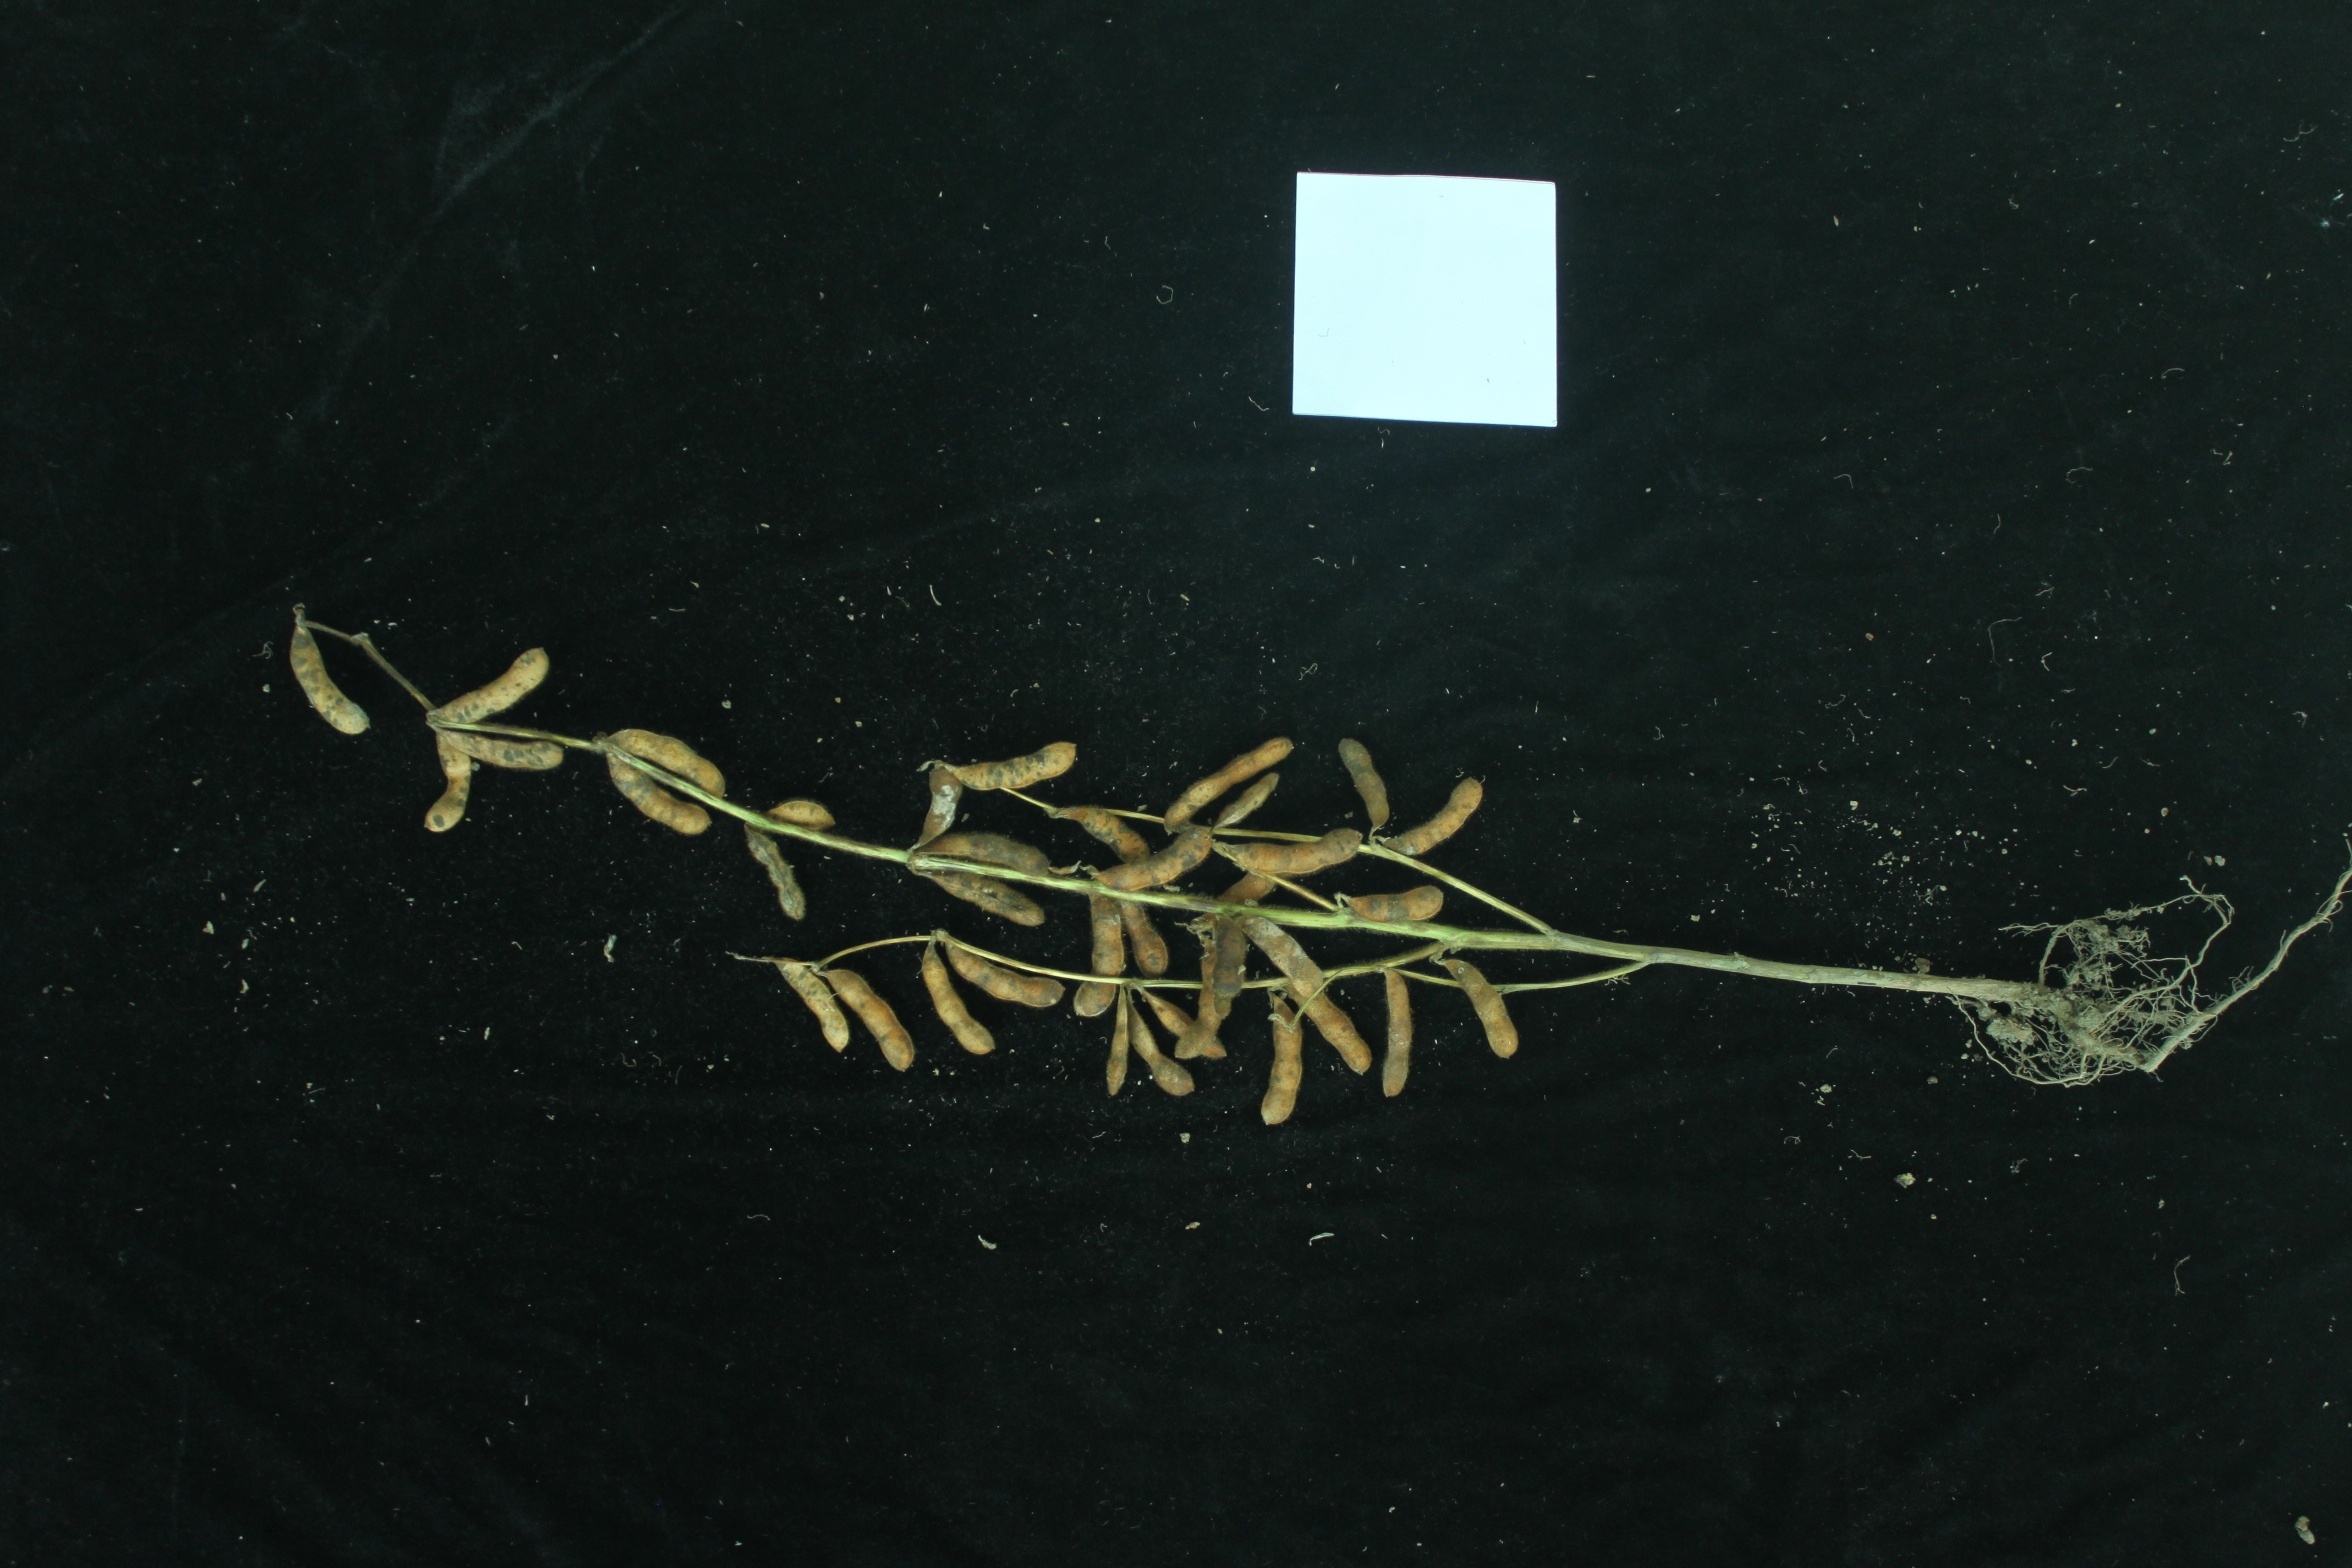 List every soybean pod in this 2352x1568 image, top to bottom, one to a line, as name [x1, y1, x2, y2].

soybean pod [290, 618, 370, 737]
soybean pod [428, 650, 547, 725]
soybean pod [428, 729, 468, 829]
soybean pod [601, 732, 722, 801]
soybean pod [441, 733, 562, 772]
soybean pod [1164, 737, 1293, 831]
soybean pod [1341, 737, 1388, 843]
soybean pod [931, 745, 1078, 792]
soybean pod [603, 751, 710, 837]
soybean pod [910, 768, 962, 850]
soybean pod [1214, 772, 1279, 831]
soybean pod [1378, 778, 1483, 854]
soybean pod [765, 804, 831, 827]
soybean pod [1052, 807, 1149, 865]
soybean pod [1089, 826, 1213, 893]
soybean pod [745, 827, 806, 920]
soybean pod [1215, 828, 1362, 877]
soybean pod [918, 837, 1055, 878]
soybean pod [917, 872, 1045, 927]
soybean pod [1193, 873, 1276, 926]
soybean pod [1342, 888, 1440, 924]
soybean pod [1075, 889, 1125, 1016]
soybean pod [1121, 902, 1165, 973]
soybean pod [1212, 915, 1248, 997]
soybean pod [1232, 916, 1324, 1005]
soybean pod [943, 942, 1066, 1009]
soybean pod [923, 943, 998, 1054]
soybean pod [1175, 946, 1231, 1060]
soybean pod [1433, 958, 1519, 1059]
soybean pod [777, 966, 849, 1053]
soybean pod [821, 970, 915, 1072]
soybean pod [1383, 973, 1414, 1096]
soybean pod [1132, 988, 1227, 1059]
soybean pod [1108, 990, 1129, 1094]
soybean pod [1286, 992, 1373, 1075]
soybean pod [1260, 997, 1303, 1125]
soybean pod [1128, 1009, 1195, 1097]